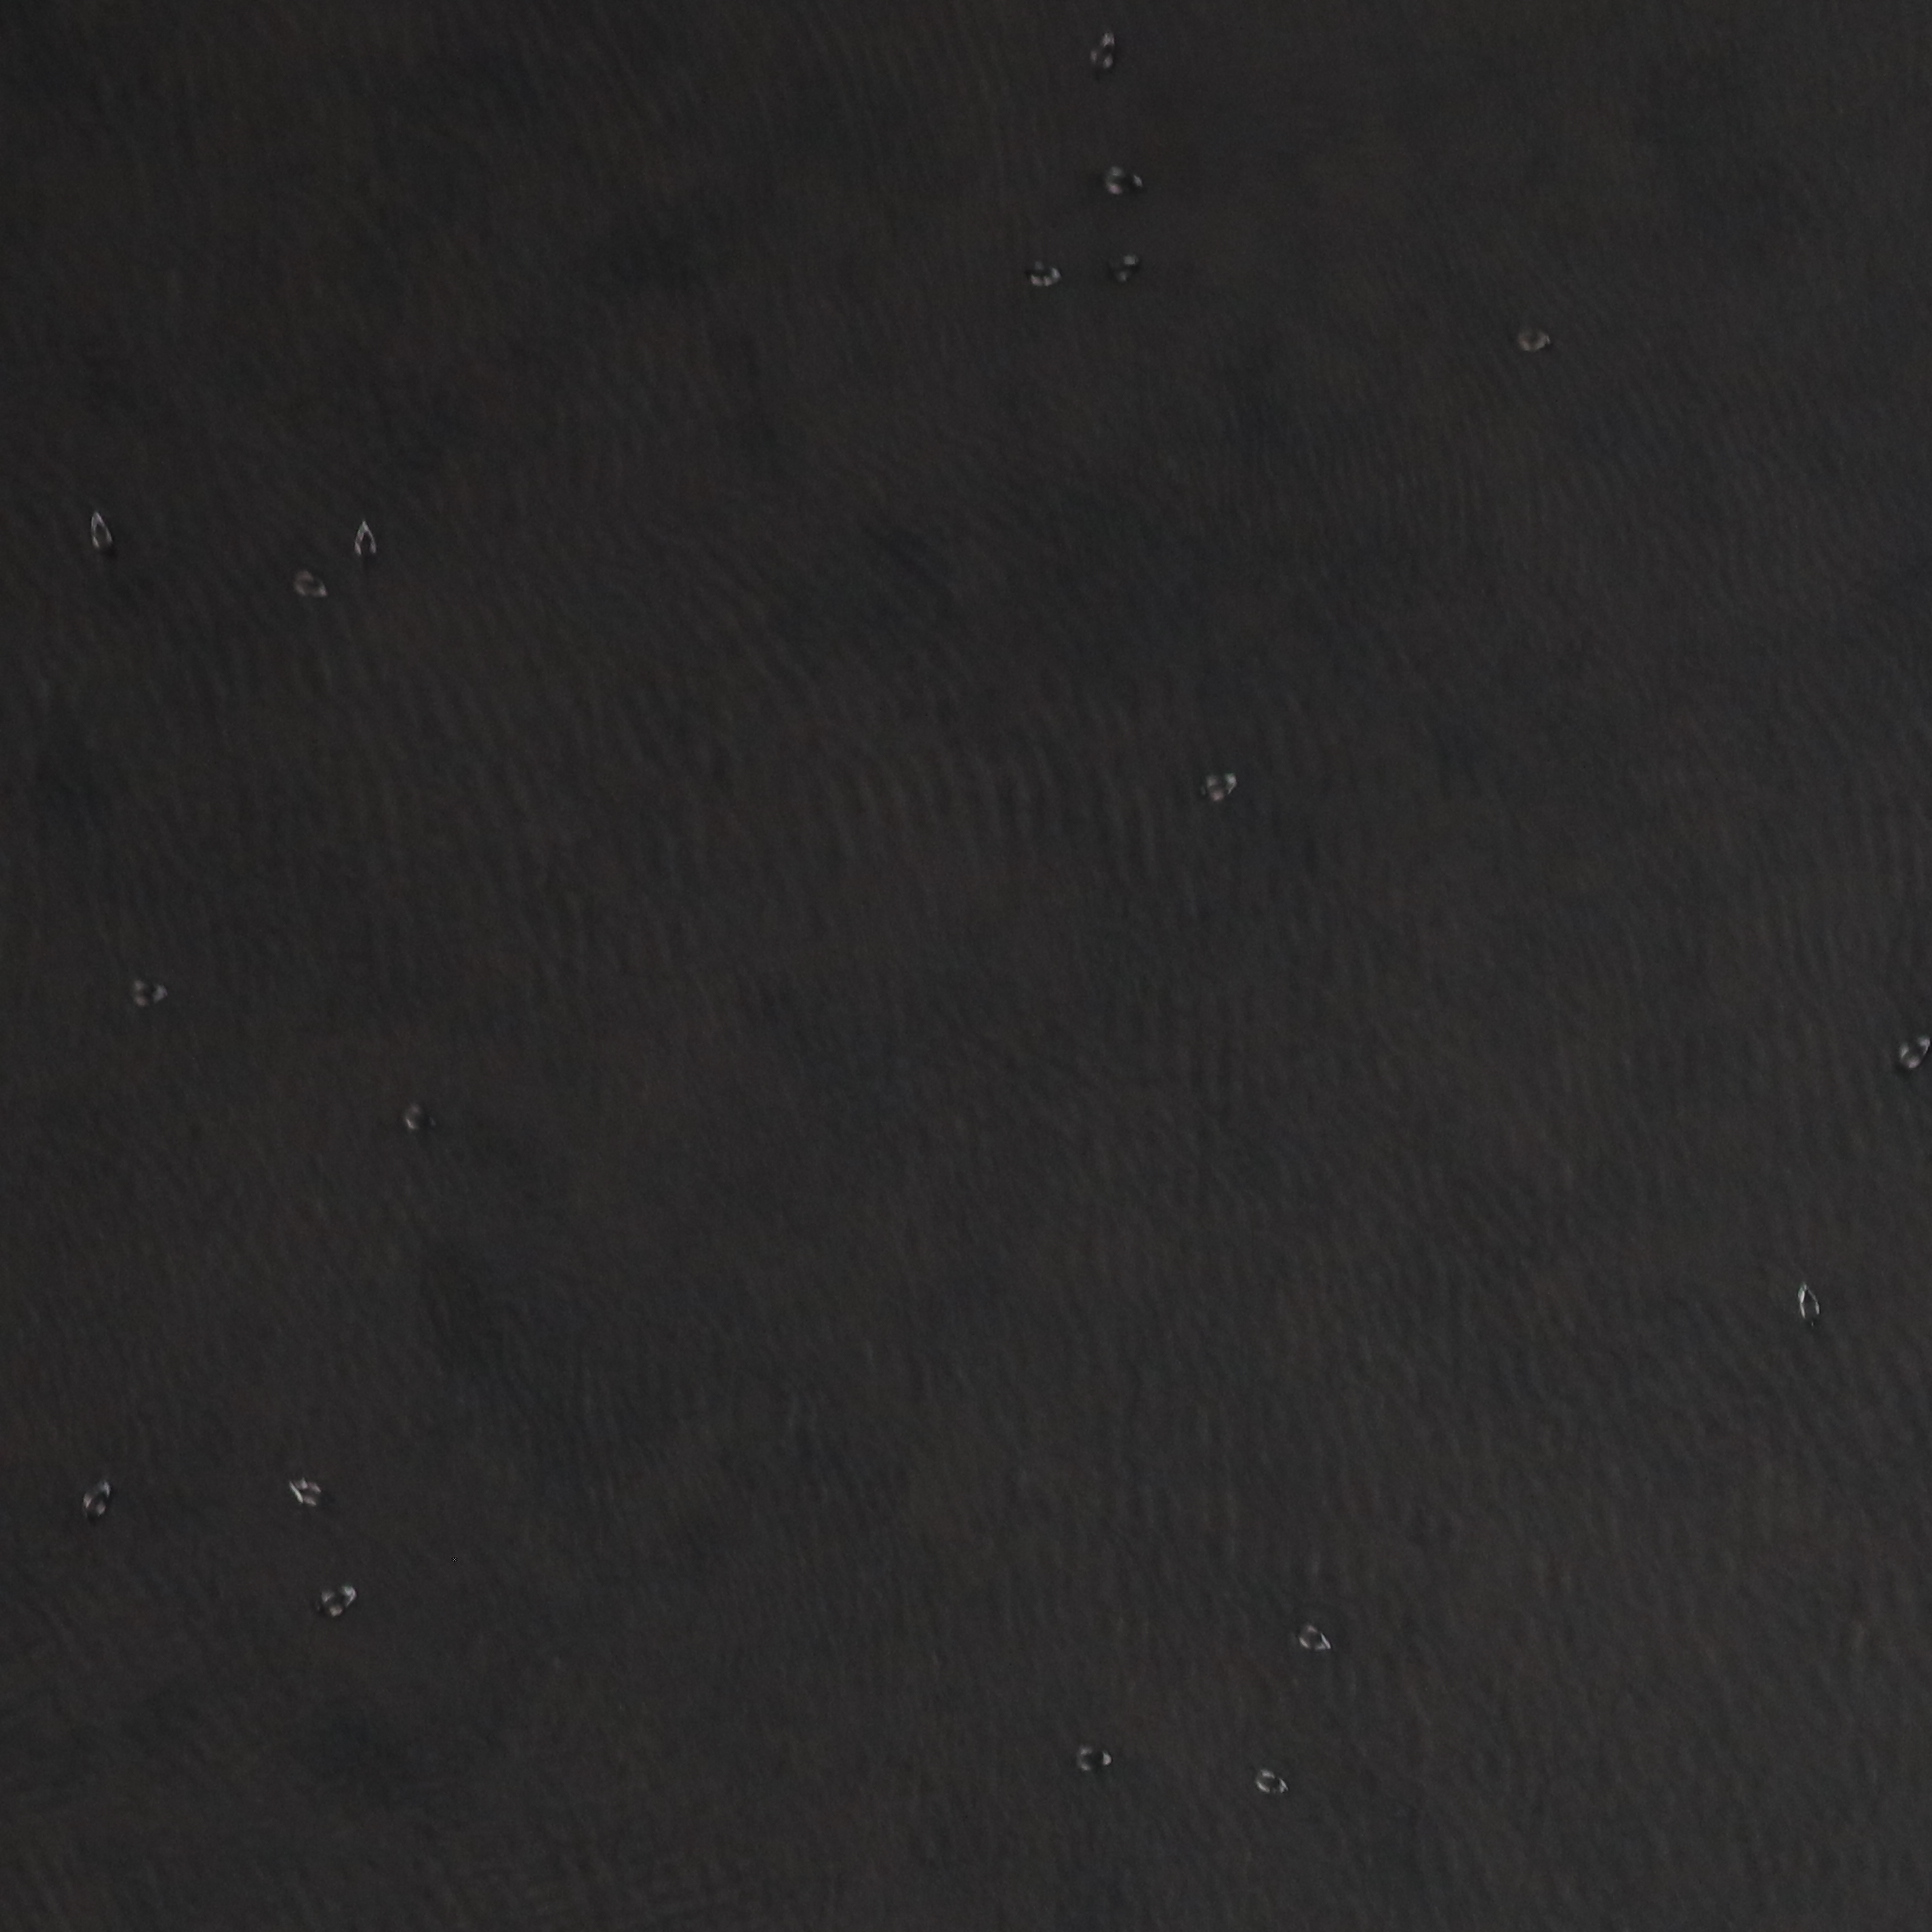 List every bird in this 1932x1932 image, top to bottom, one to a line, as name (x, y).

brant (1101, 52)
brant (1121, 180)
brant (1123, 273)
brant (1043, 275)
brant (1528, 336)
brant (100, 535)
brant (364, 542)
brant (310, 585)
brant (1217, 787)
brant (147, 991)
brant (1912, 1054)
brant (415, 1117)
brant (1809, 1310)
brant (308, 1493)
brant (96, 1502)
brant (336, 1603)
brant (1313, 1637)
brant (1093, 1759)
brant (1271, 1781)